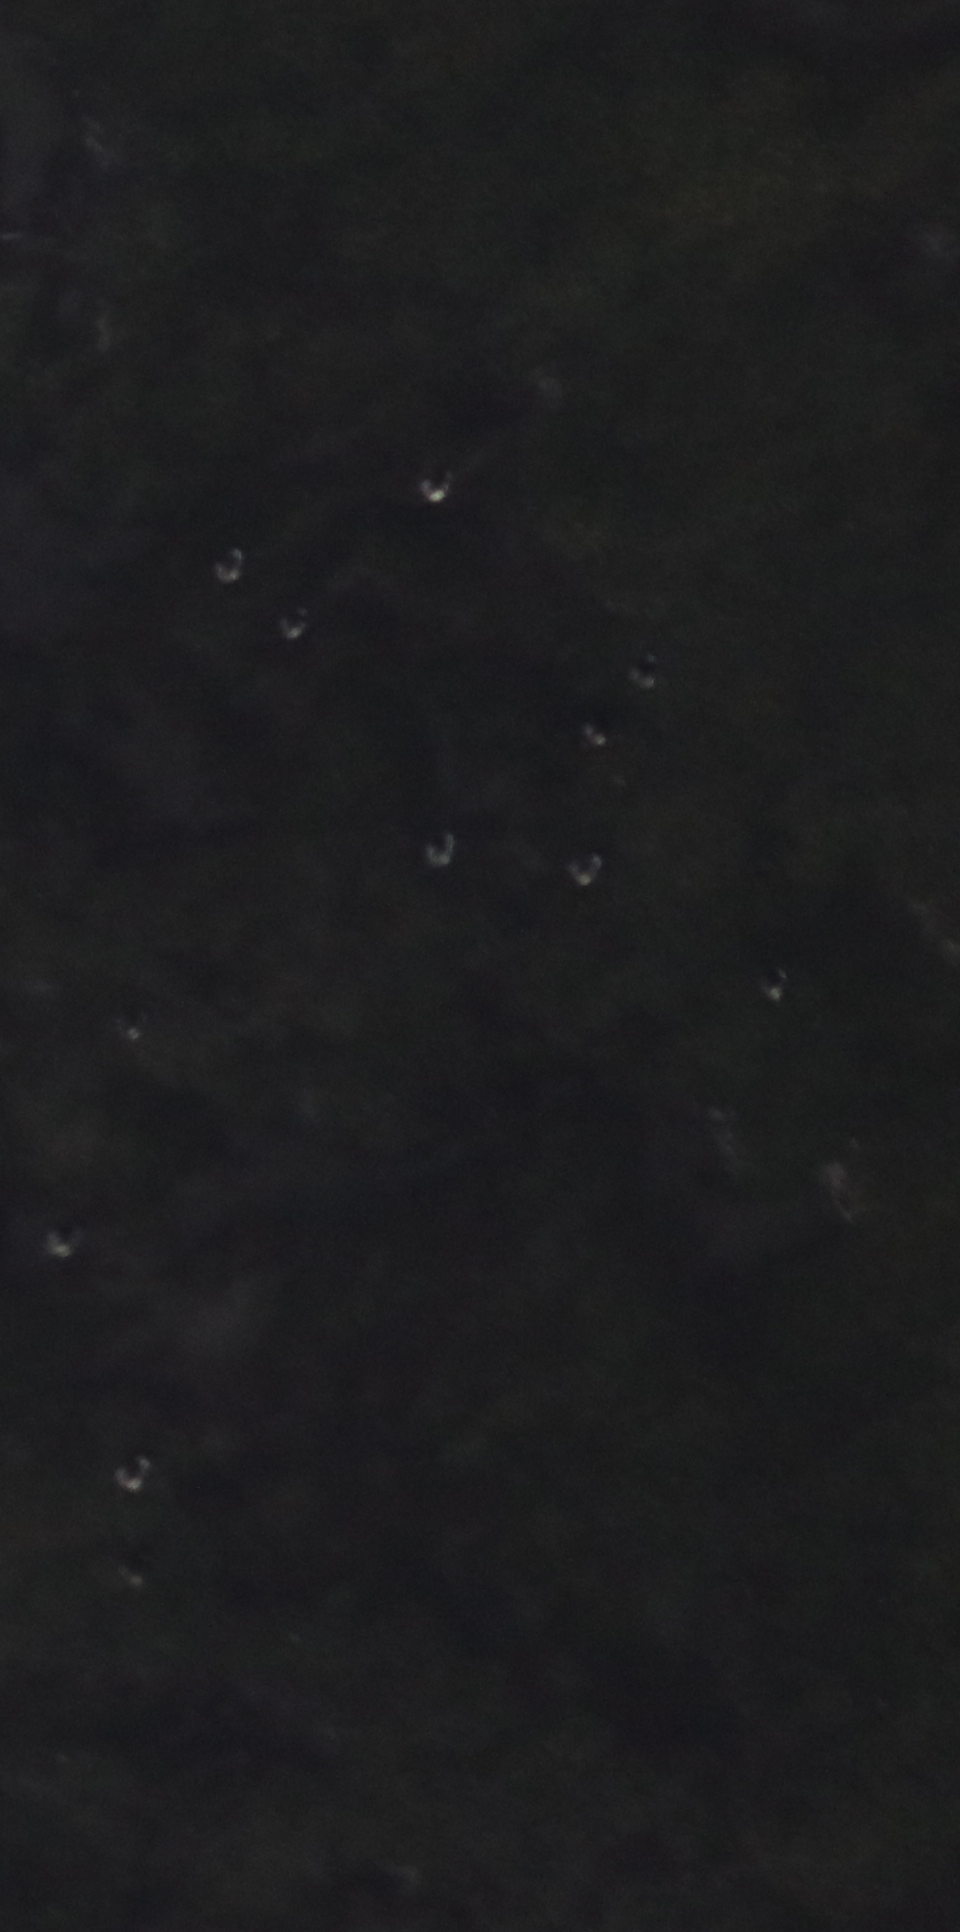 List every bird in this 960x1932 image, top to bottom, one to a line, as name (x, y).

brant (438, 485)
brant (227, 565)
brant (296, 622)
brant (645, 663)
brant (600, 734)
brant (441, 856)
brant (584, 876)
brant (773, 987)
brant (64, 1238)
brant (127, 1478)